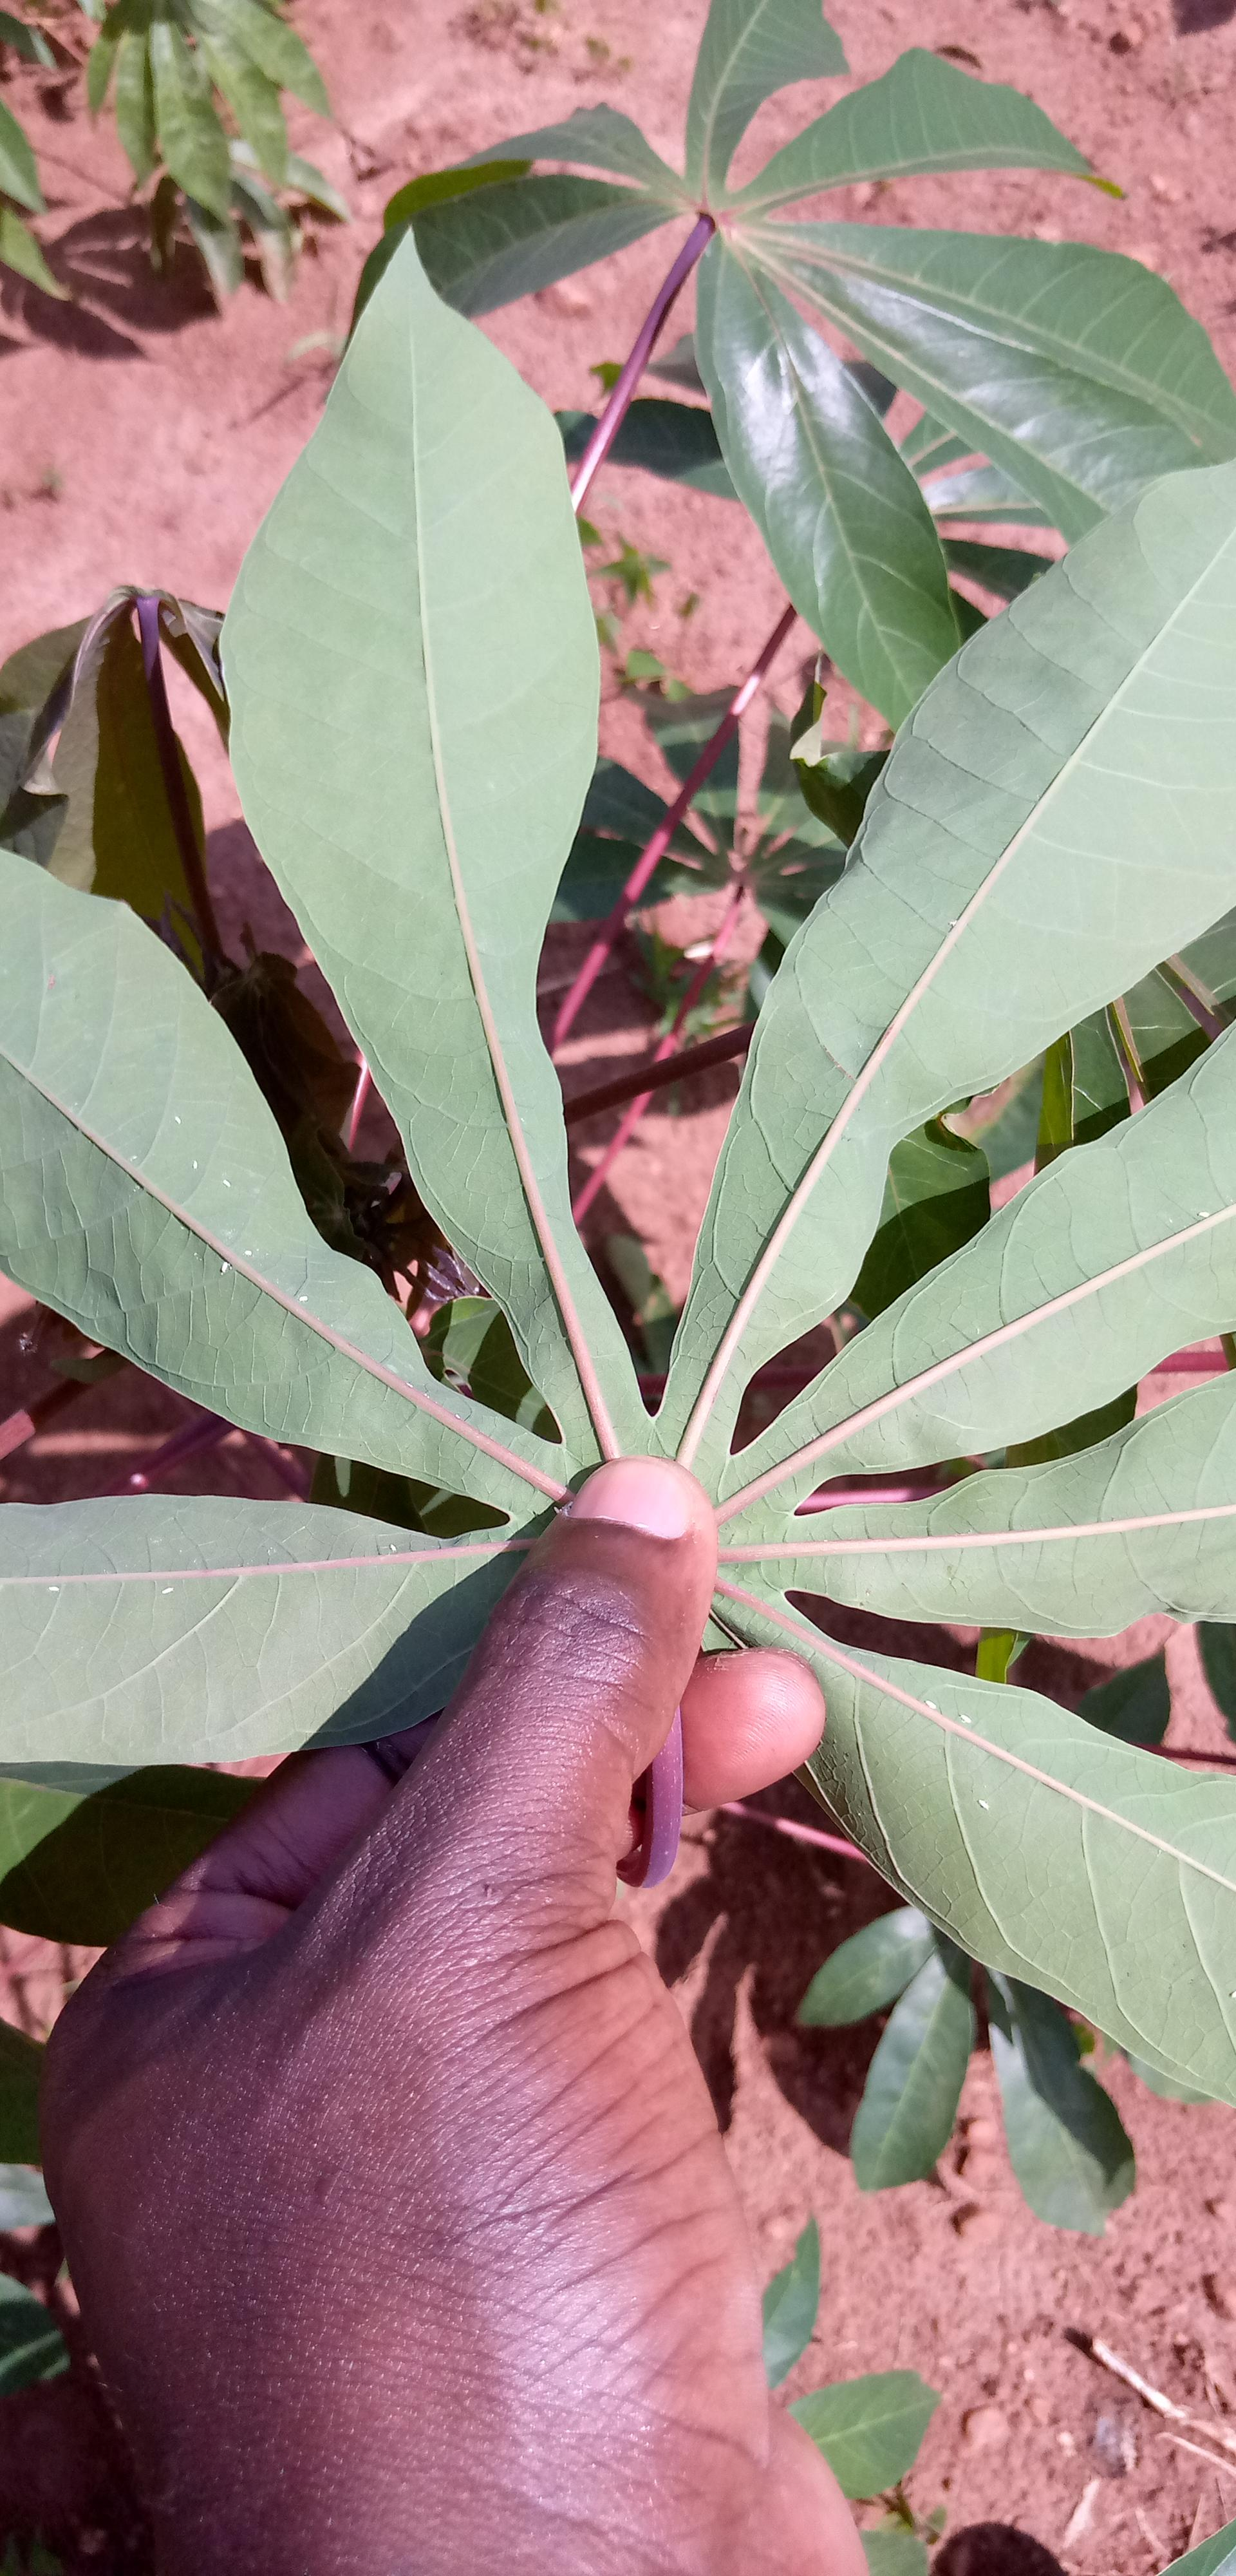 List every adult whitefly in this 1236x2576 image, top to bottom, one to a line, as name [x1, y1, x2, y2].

whitefly [948, 919, 958, 927]
whitefly [174, 1115, 182, 1124]
whitefly [192, 1160, 198, 1170]
whitefly [221, 1179, 231, 1188]
whitefly [1197, 1211, 1210, 1219]
whitefly [243, 1249, 252, 1256]
whitefly [221, 1261, 229, 1273]
whitefly [297, 1295, 308, 1302]
whitefly [405, 1381, 413, 1388]
whitefly [454, 1413, 460, 1420]
whitefly [552, 1506, 560, 1515]
whitefly [388, 1542, 397, 1553]
whitefly [47, 1586, 59, 1592]
whitefly [160, 1587, 174, 1595]
whitefly [924, 1700, 937, 1710]
whitefly [959, 1714, 971, 1725]
whitefly [977, 1798, 989, 1811]